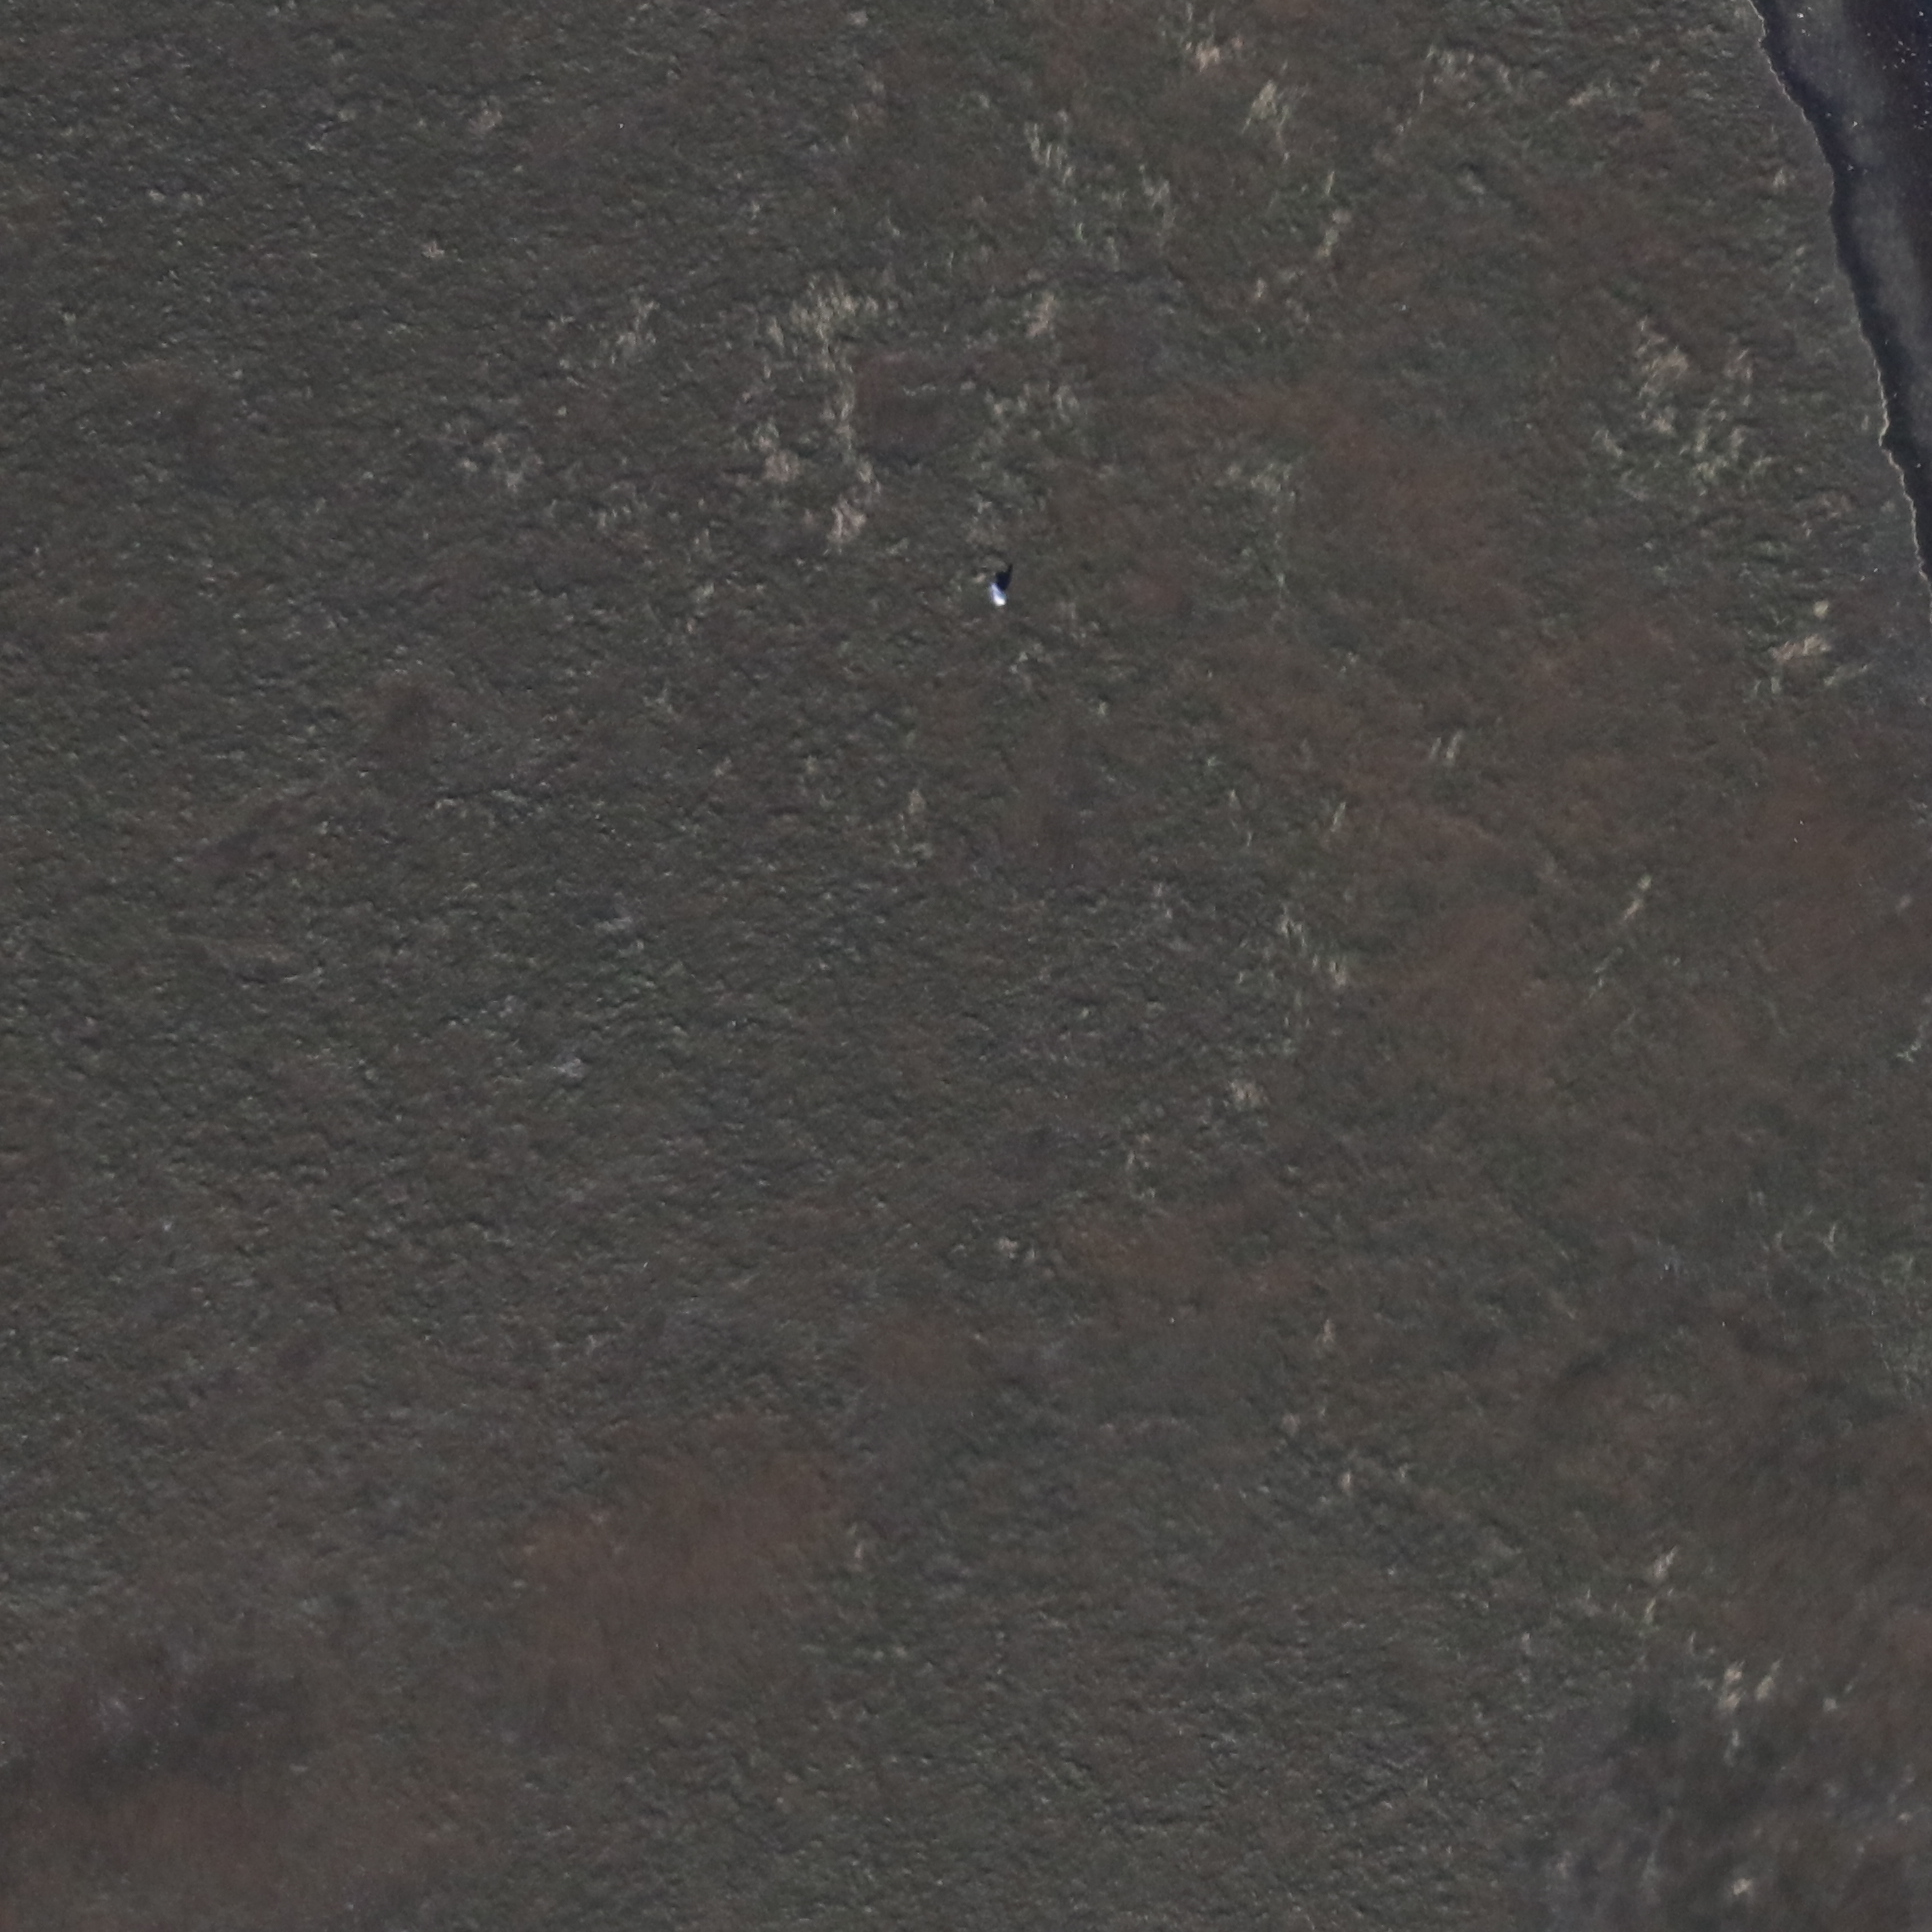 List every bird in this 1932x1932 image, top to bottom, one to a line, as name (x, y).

gull (996, 595)